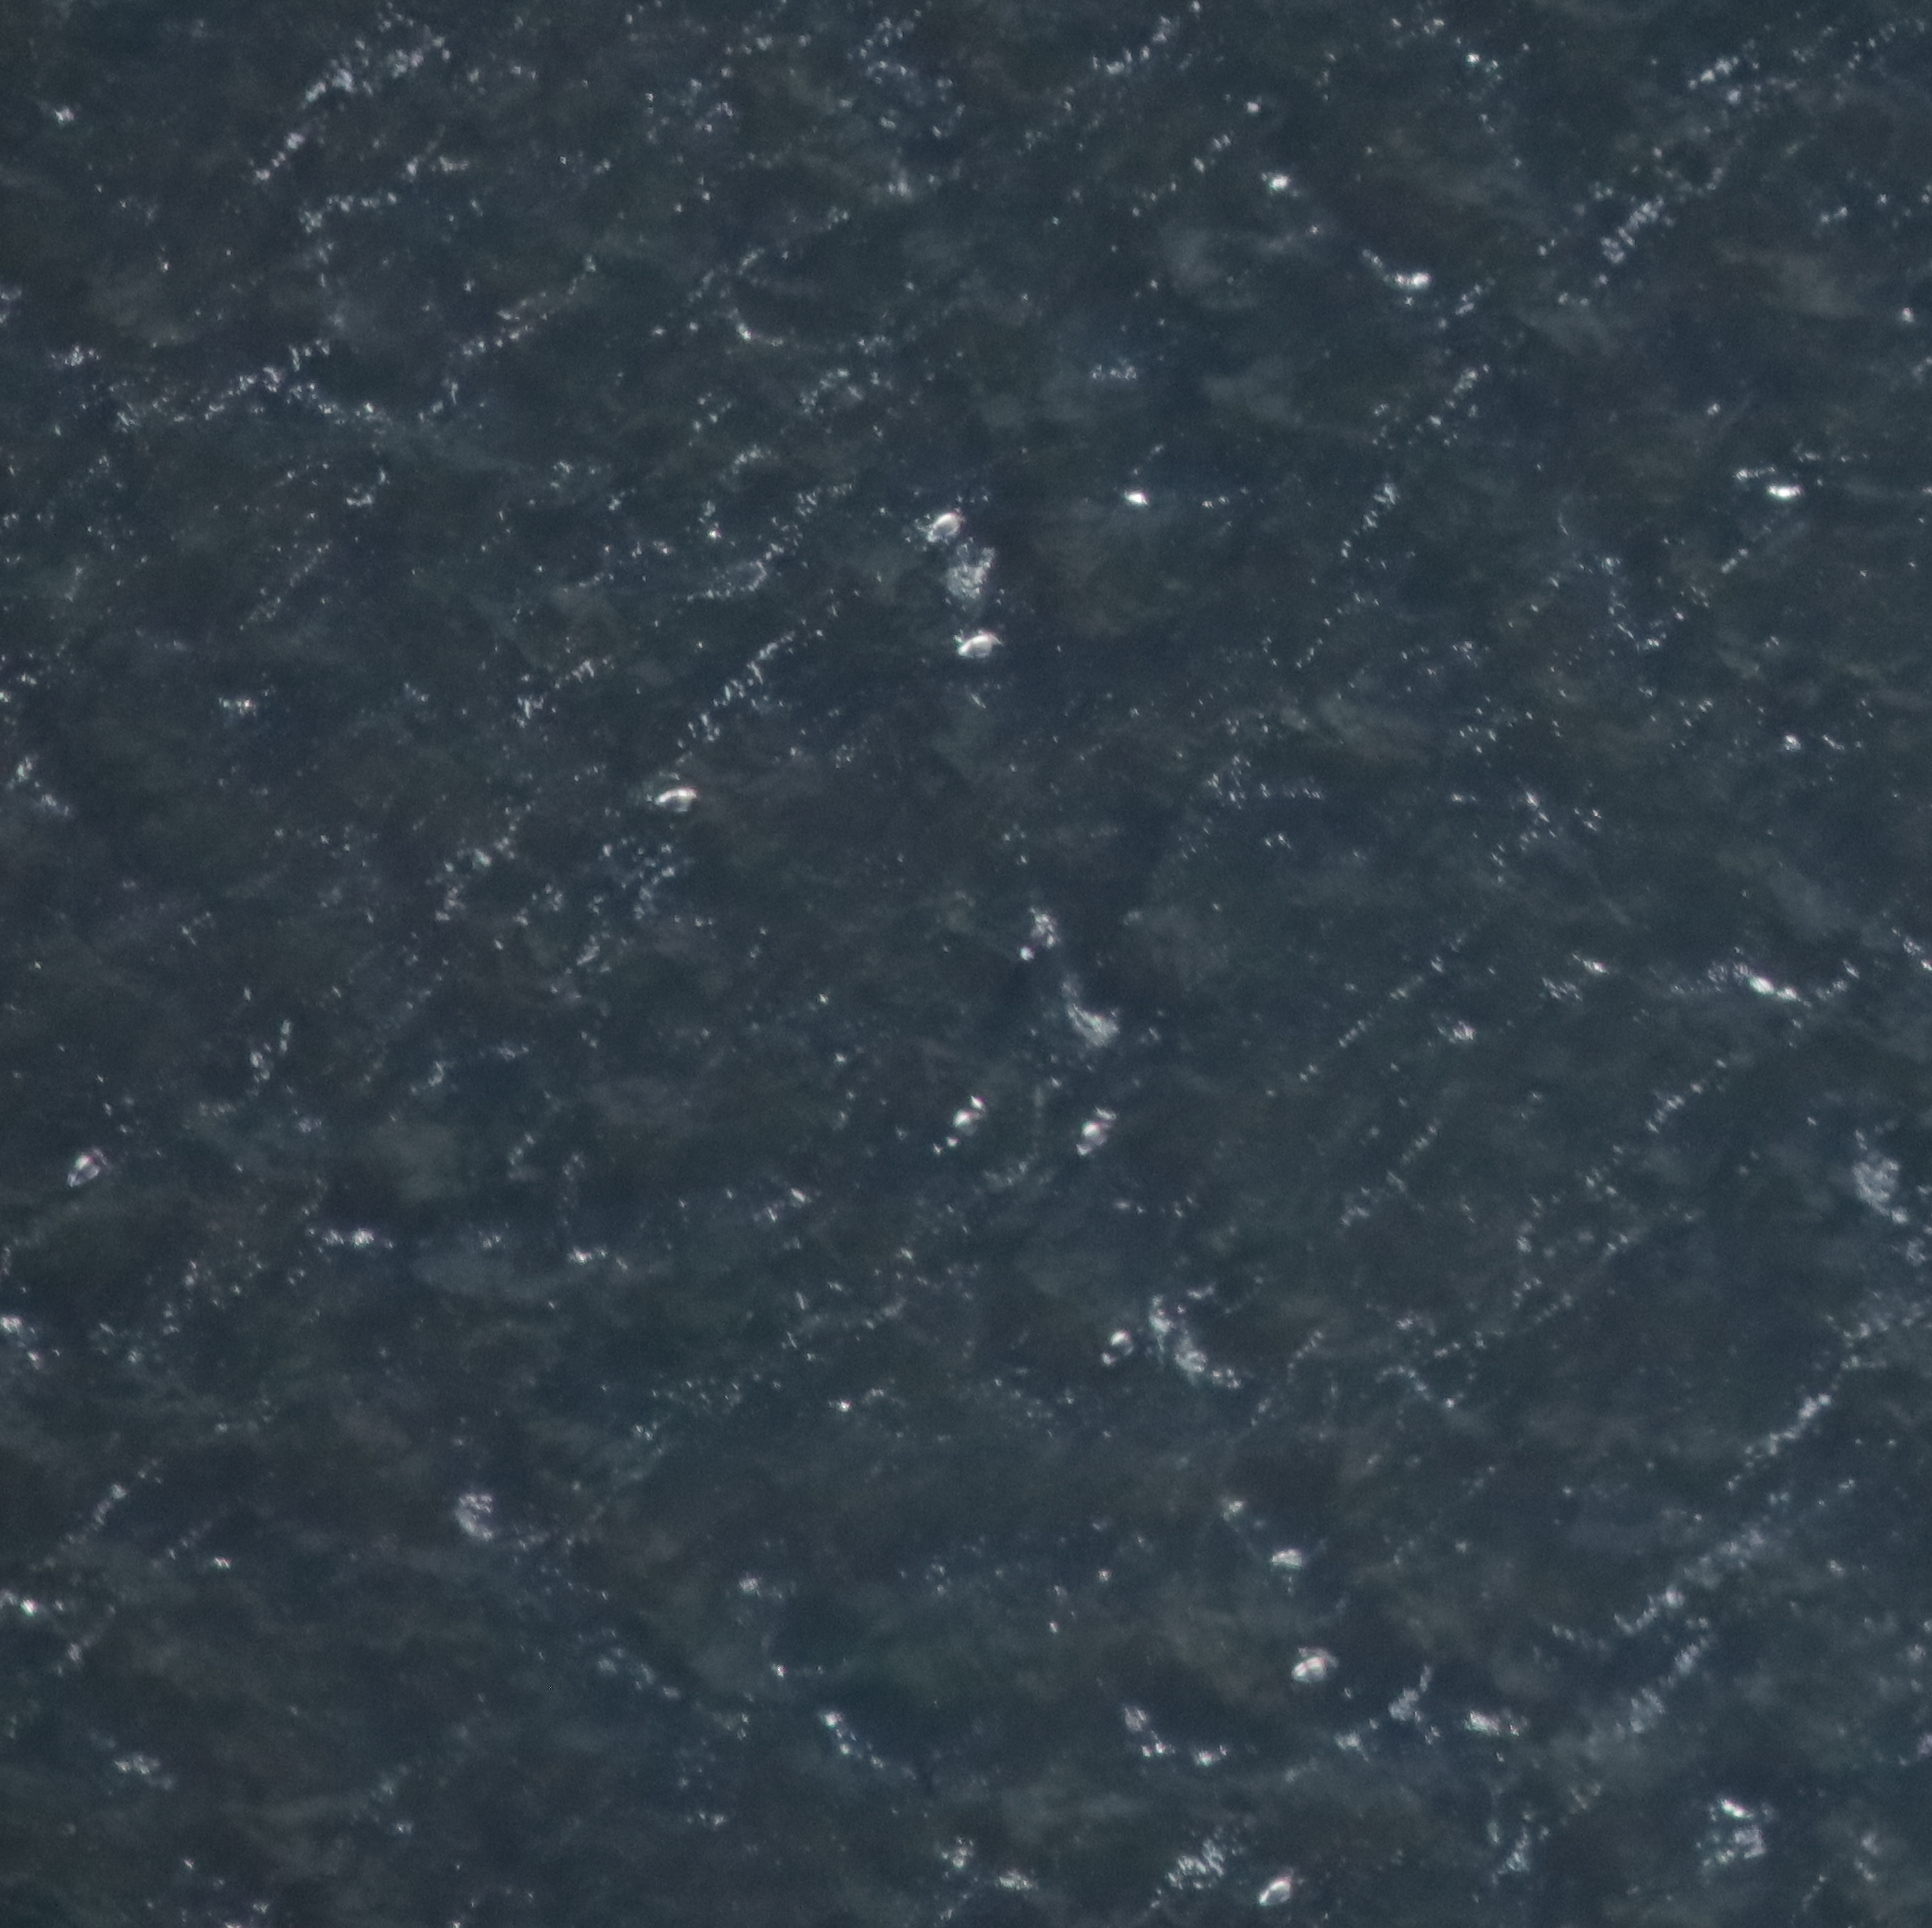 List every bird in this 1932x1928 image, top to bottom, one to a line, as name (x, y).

brant (947, 526)
brant (976, 646)
brant (679, 798)
brant (1041, 940)
brant (966, 1127)
brant (1096, 1132)
brant (86, 1170)
brant (1118, 1348)
brant (1310, 1670)
brant (1277, 1893)